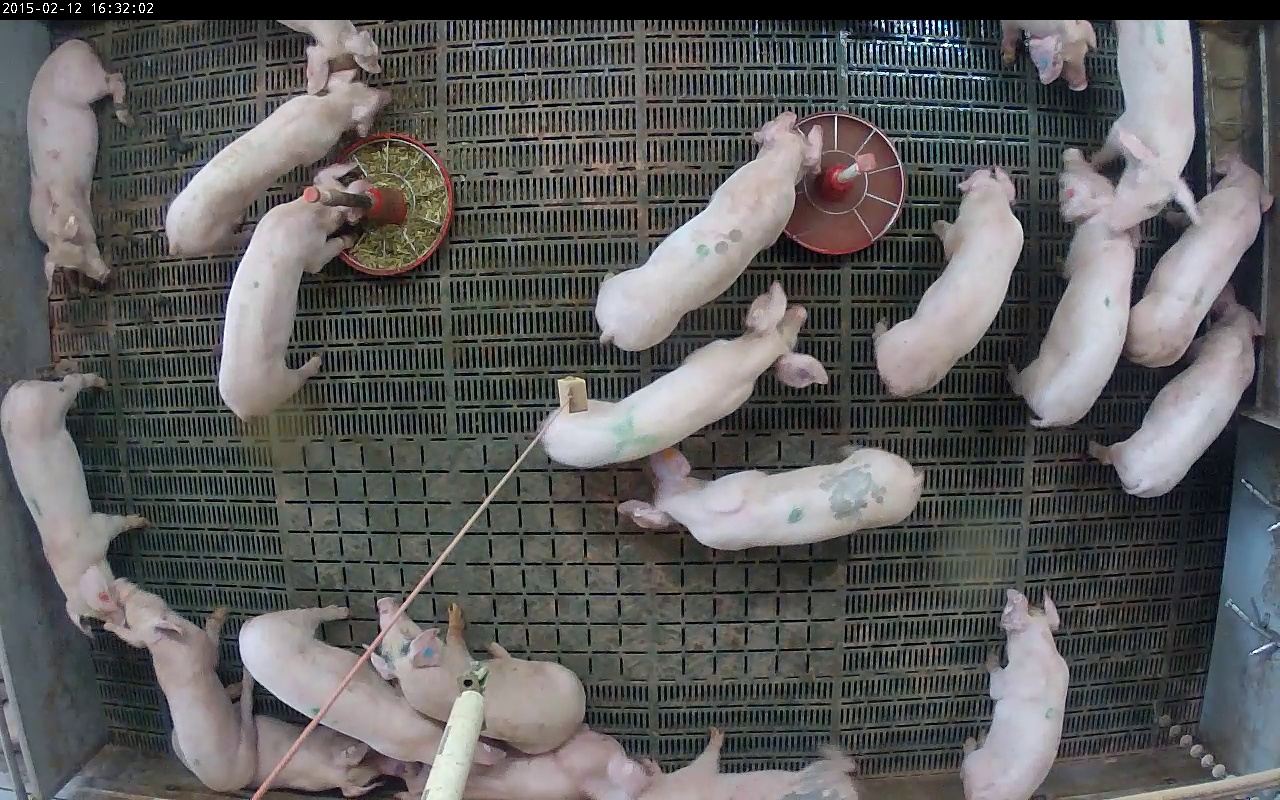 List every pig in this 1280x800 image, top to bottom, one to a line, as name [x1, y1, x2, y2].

pig [278, 19, 385, 96]
pig [1001, 19, 1098, 94]
pig [1089, 21, 1203, 235]
pig [28, 39, 131, 300]
pig [166, 69, 393, 258]
pig [594, 107, 827, 351]
pig [1006, 146, 1137, 429]
pig [1123, 147, 1273, 371]
pig [217, 160, 377, 424]
pig [874, 164, 1025, 405]
pig [542, 278, 829, 469]
pig [1086, 284, 1269, 503]
pig [1, 373, 150, 638]
pig [615, 448, 928, 551]
pig [103, 577, 258, 795]
pig [959, 587, 1069, 799]
pig [365, 596, 586, 755]
pig [240, 603, 509, 793]
pig [171, 681, 387, 796]
pig [393, 722, 628, 798]
pig [579, 725, 859, 799]